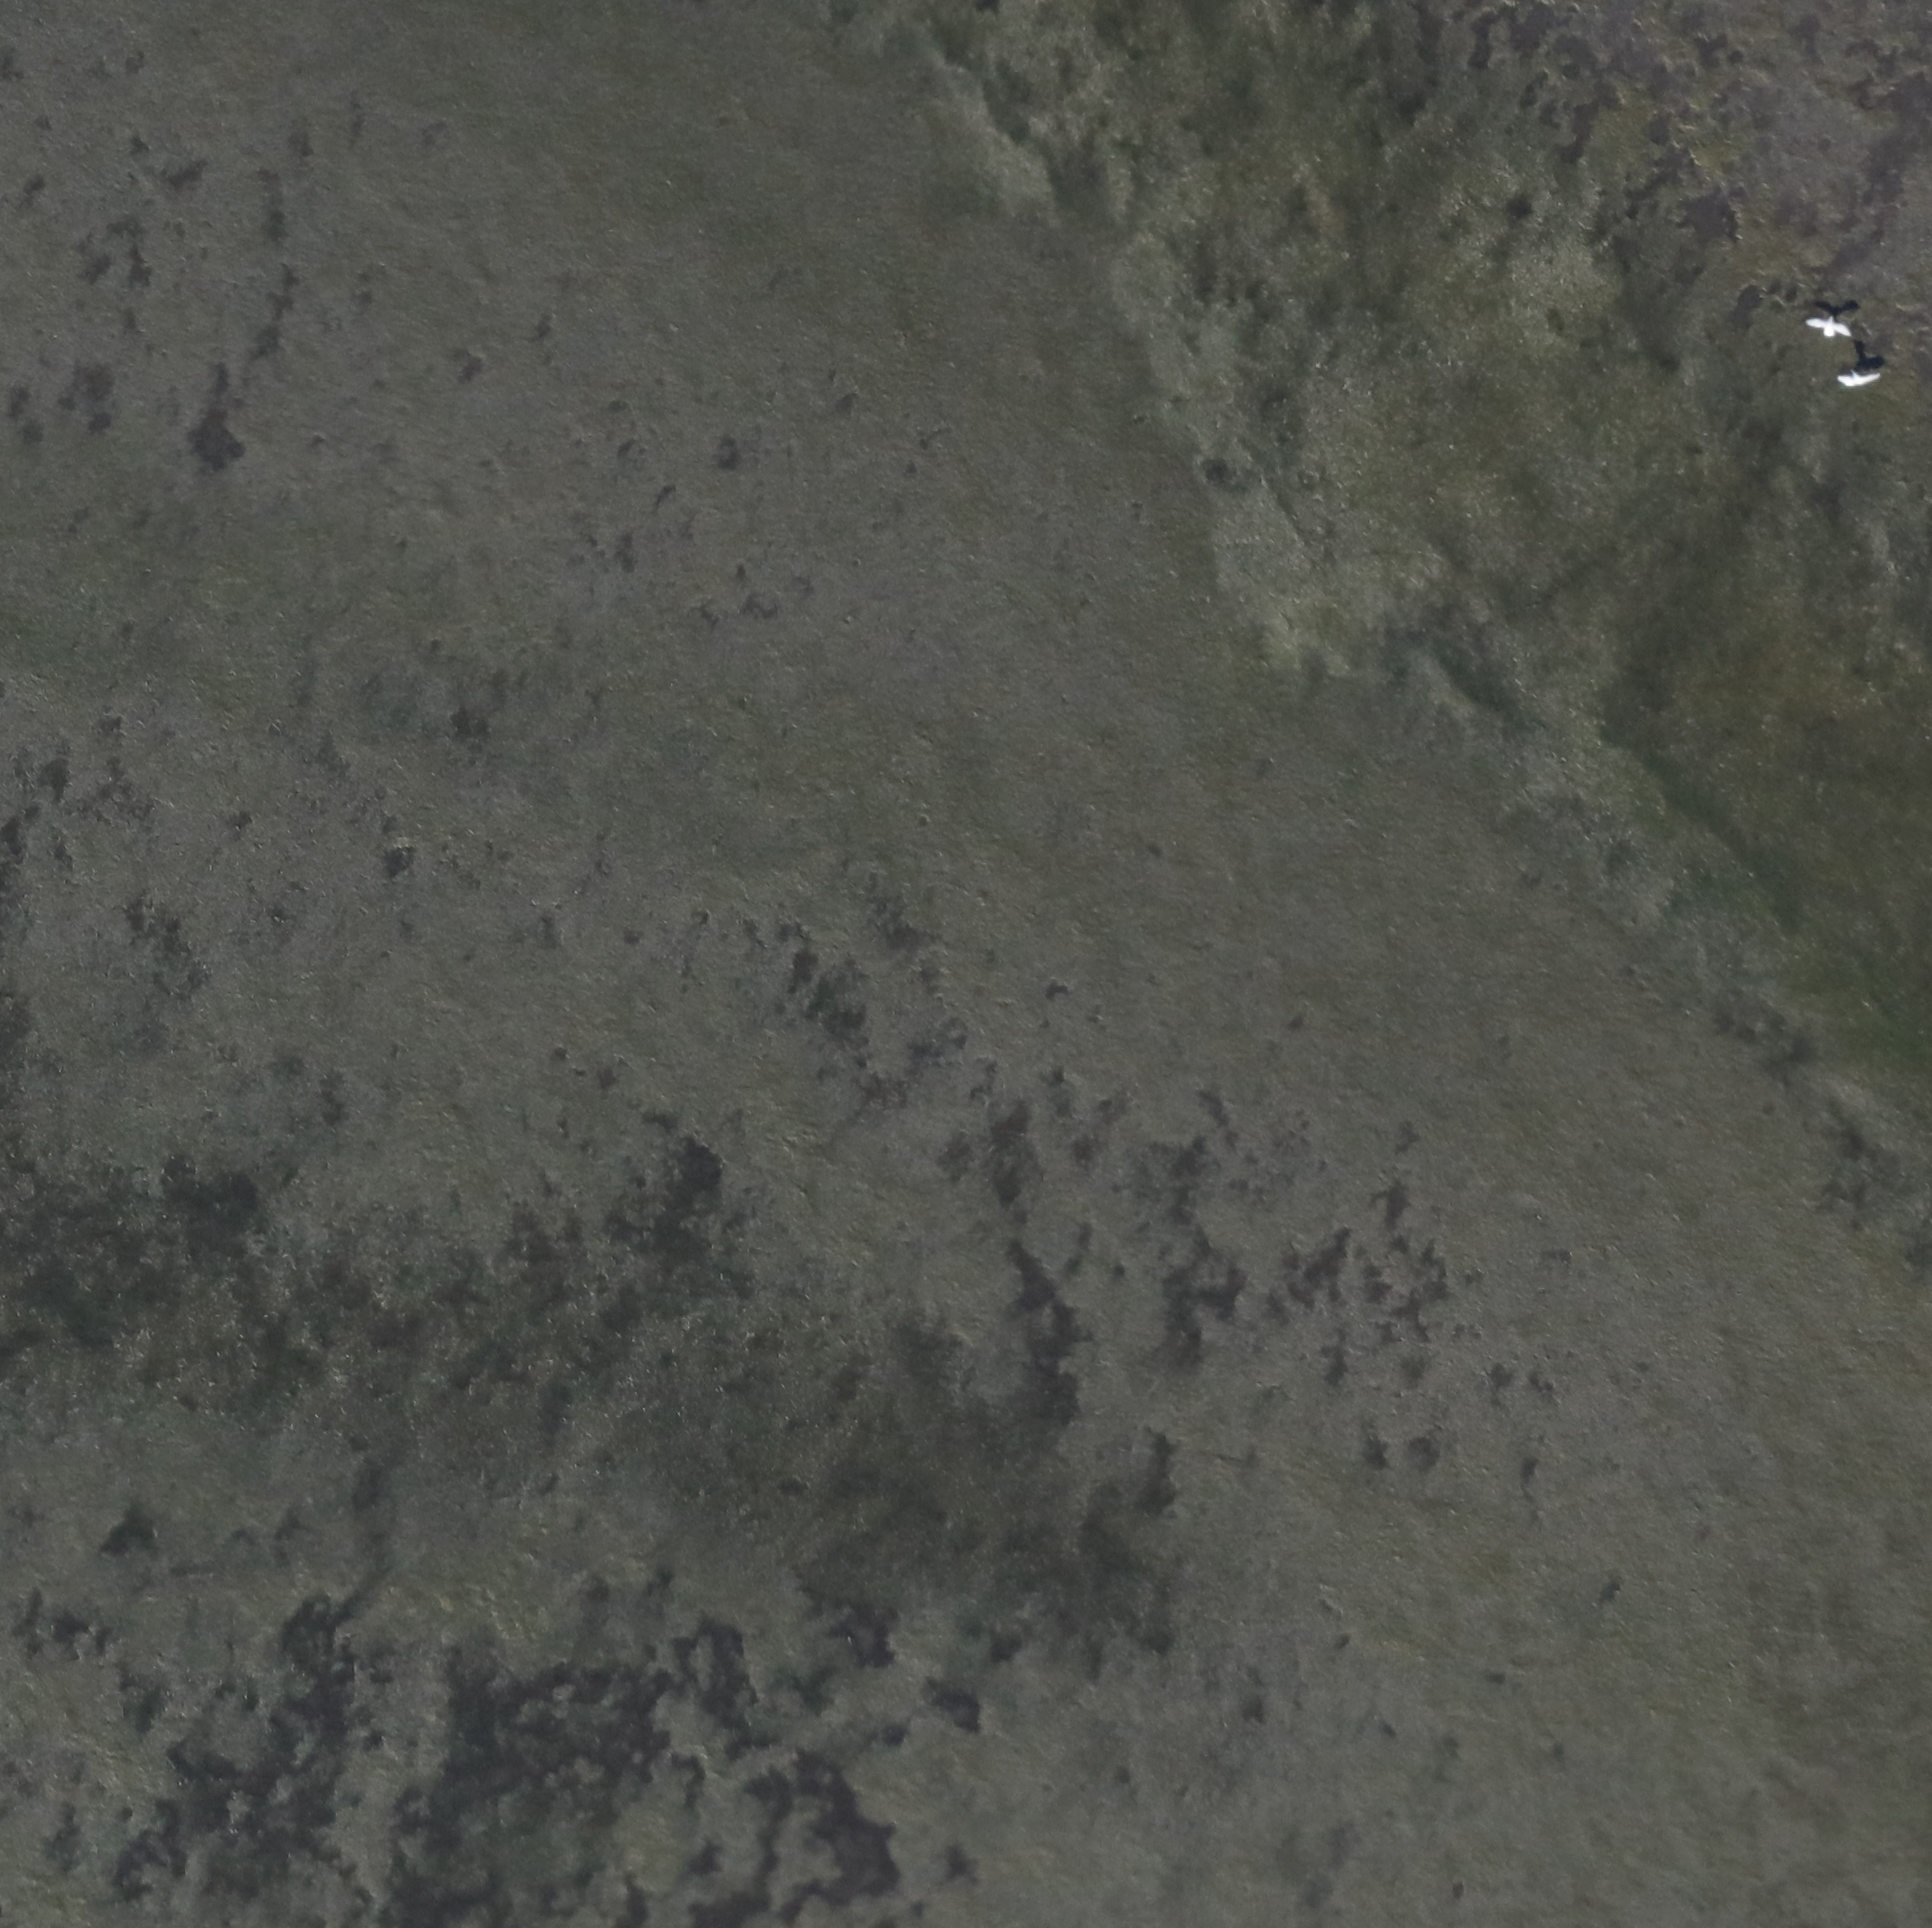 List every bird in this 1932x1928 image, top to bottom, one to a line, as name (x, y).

gull (1830, 327)
gull (1857, 380)